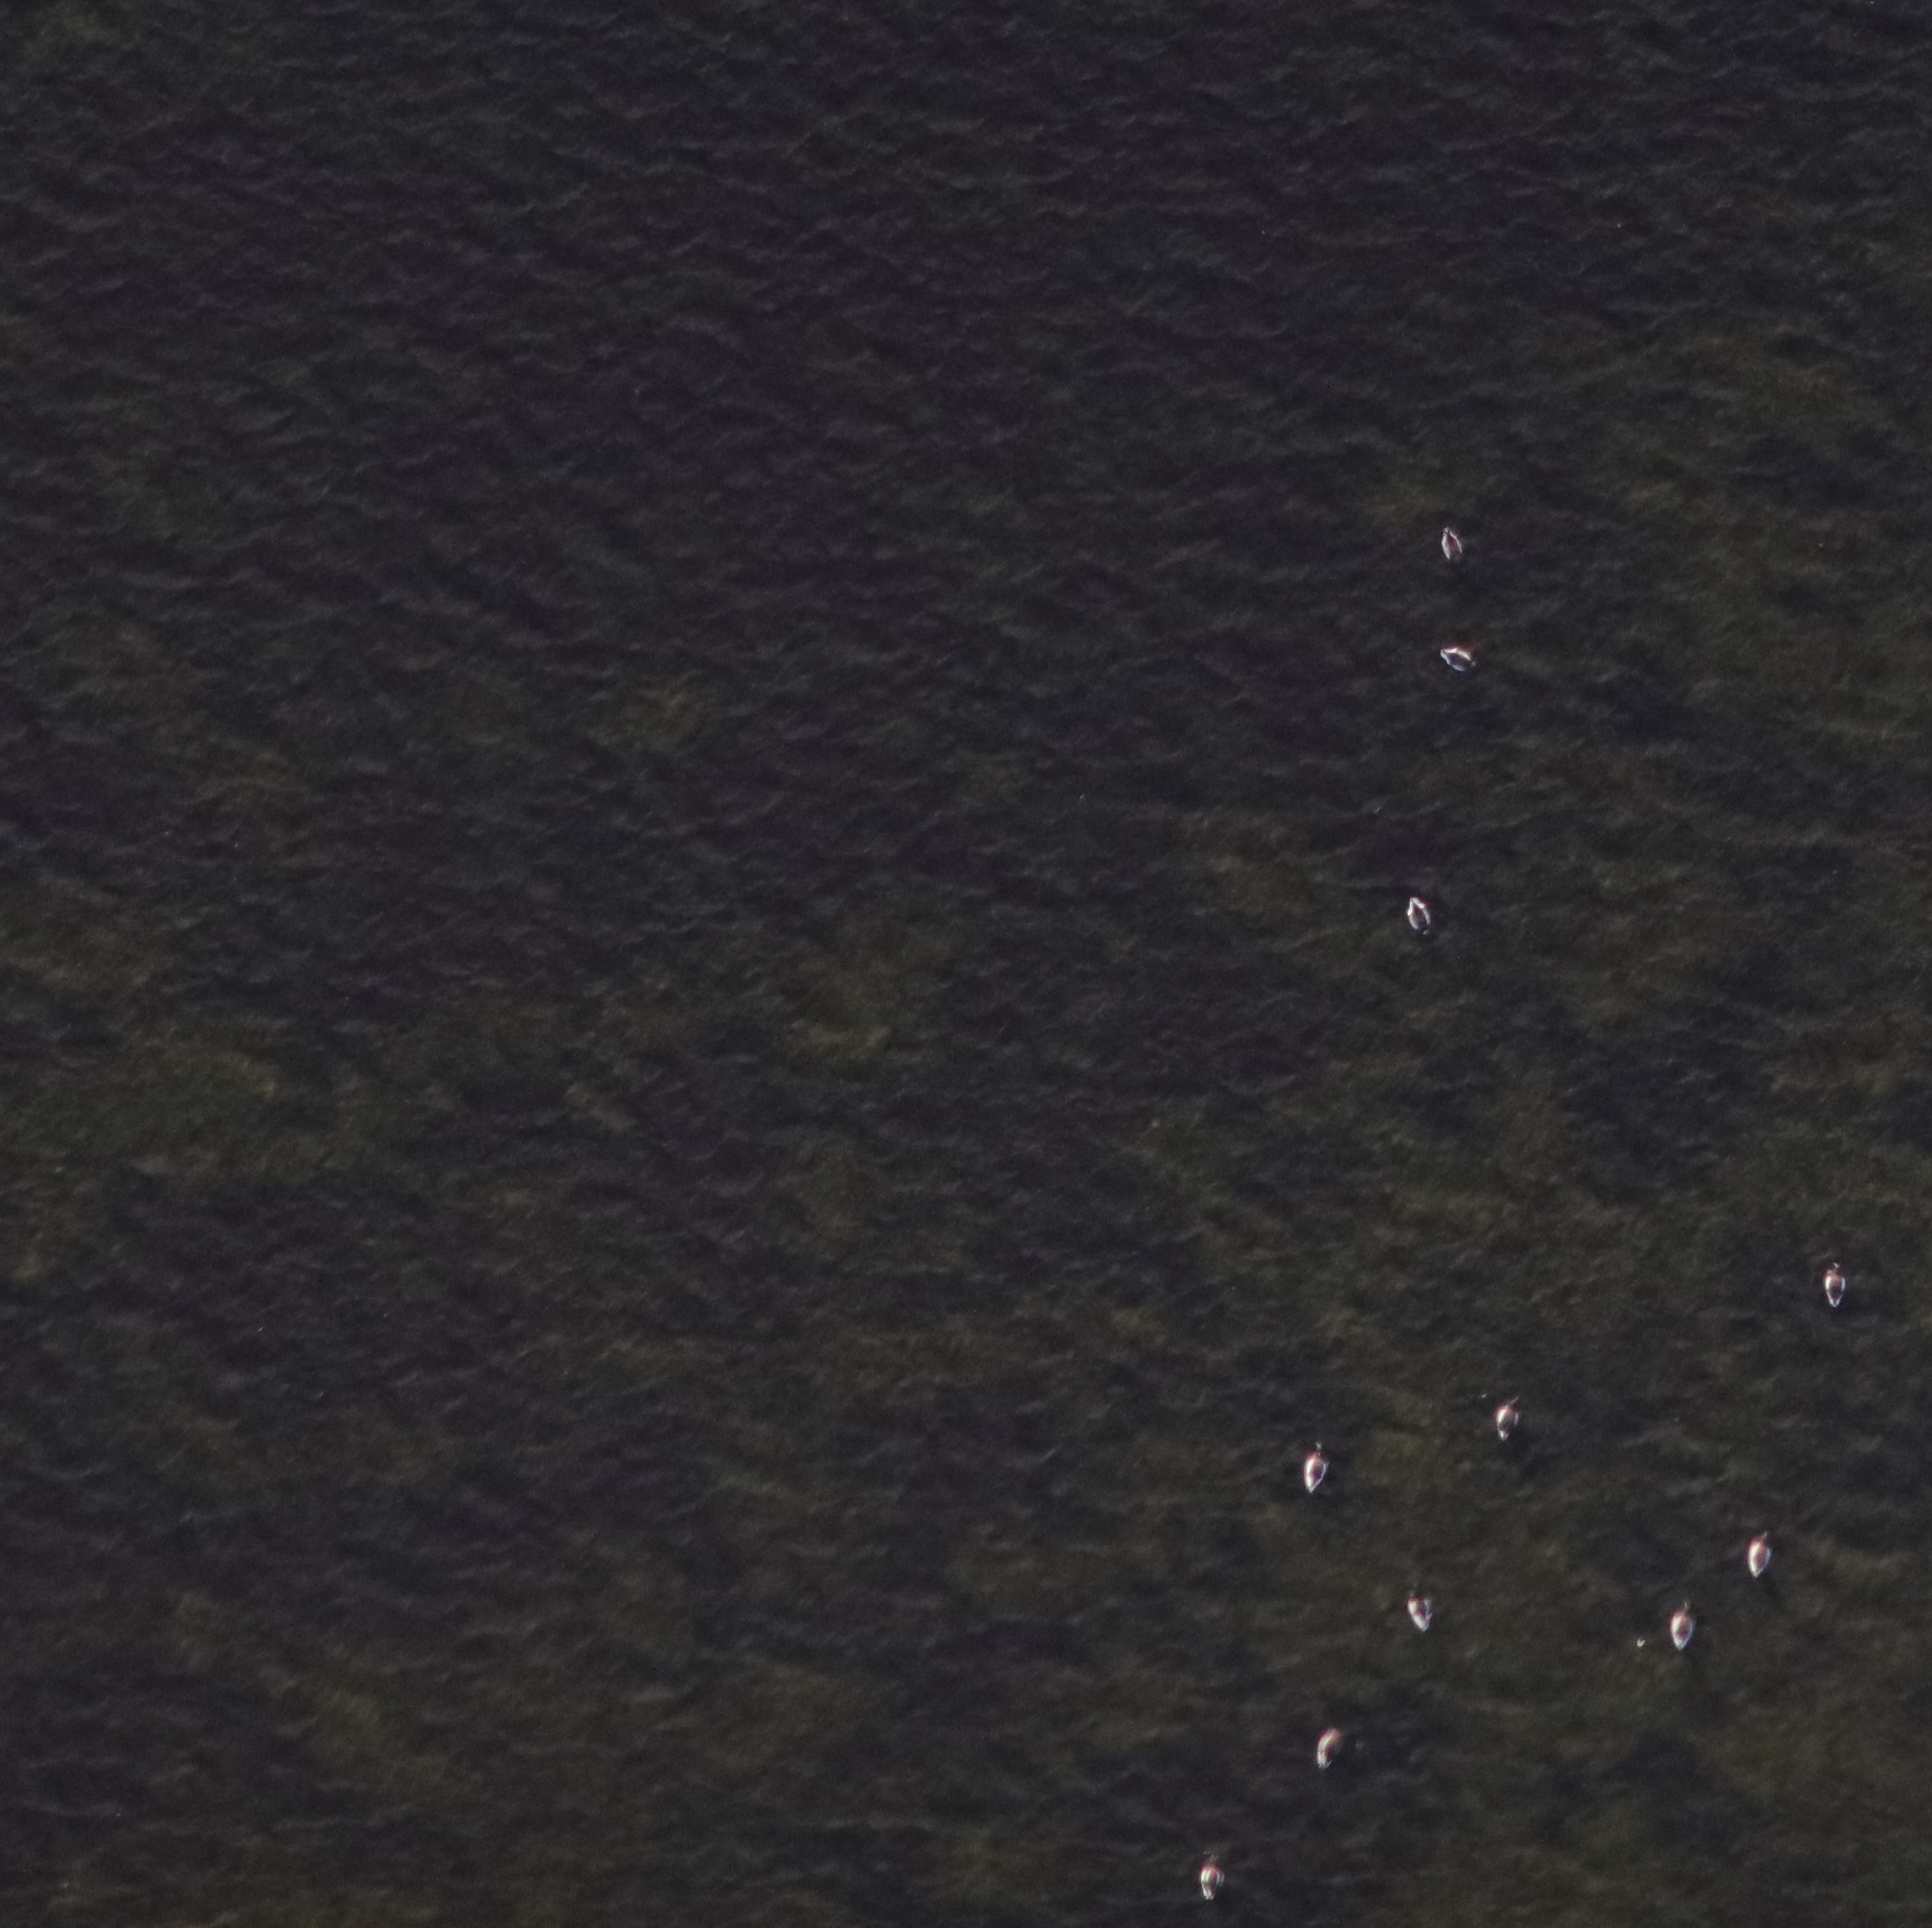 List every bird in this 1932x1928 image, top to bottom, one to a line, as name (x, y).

brant (1455, 546)
brant (1459, 658)
brant (1420, 917)
brant (1836, 1281)
brant (1509, 1420)
brant (1316, 1467)
brant (1759, 1555)
brant (1422, 1609)
brant (1682, 1627)
brant (1337, 1745)
brant (1214, 1877)